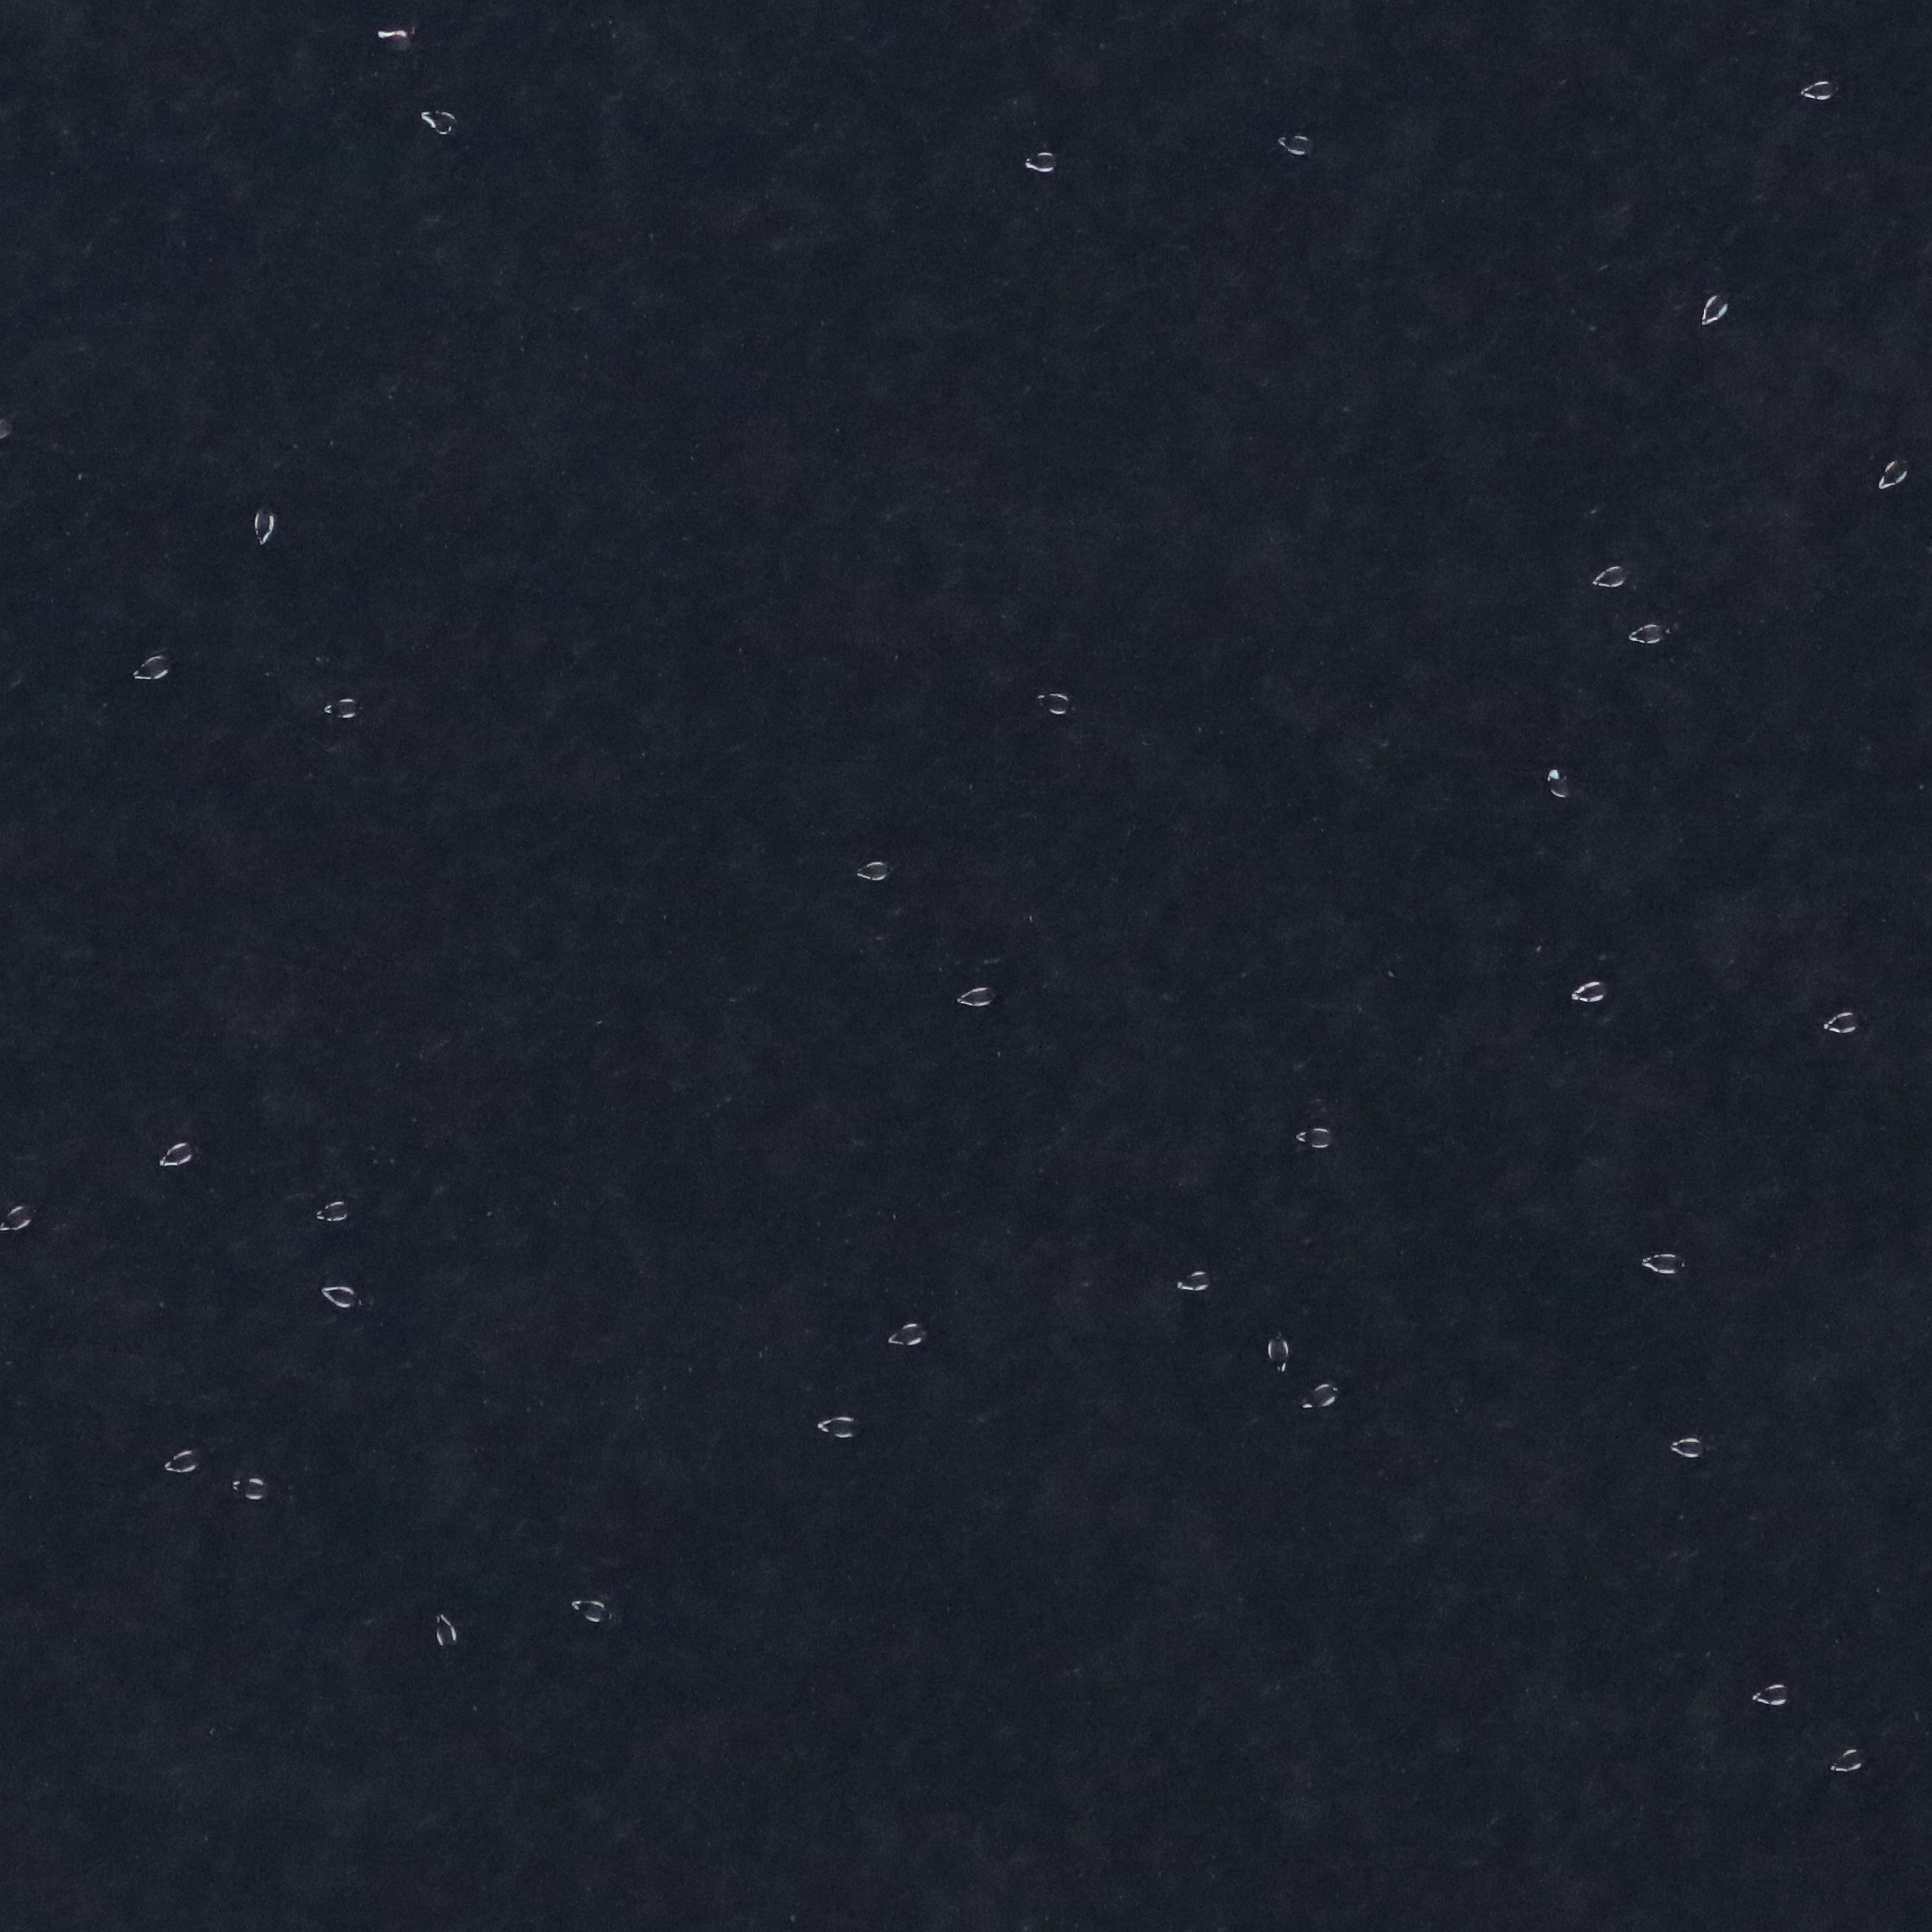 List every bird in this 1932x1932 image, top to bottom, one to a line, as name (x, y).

brant (400, 42)
brant (1821, 90)
brant (438, 122)
brant (1296, 143)
brant (1043, 161)
brant (1716, 307)
brant (1893, 472)
brant (264, 523)
brant (1611, 576)
brant (1650, 633)
brant (153, 667)
brant (1055, 702)
brant (342, 708)
brant (1559, 785)
brant (874, 870)
brant (1591, 990)
brant (979, 996)
brant (1844, 1021)
brant (1316, 1138)
brant (178, 1153)
brant (333, 1210)
brant (18, 1217)
brant (1665, 1263)
brant (1195, 1279)
brant (342, 1296)
brant (908, 1334)
brant (1277, 1351)
brant (1322, 1396)
brant (839, 1427)
brant (1691, 1447)
brant (182, 1462)
brant (251, 1488)
brant (592, 1610)
brant (445, 1631)
brant (1773, 1695)
brant (1850, 1761)